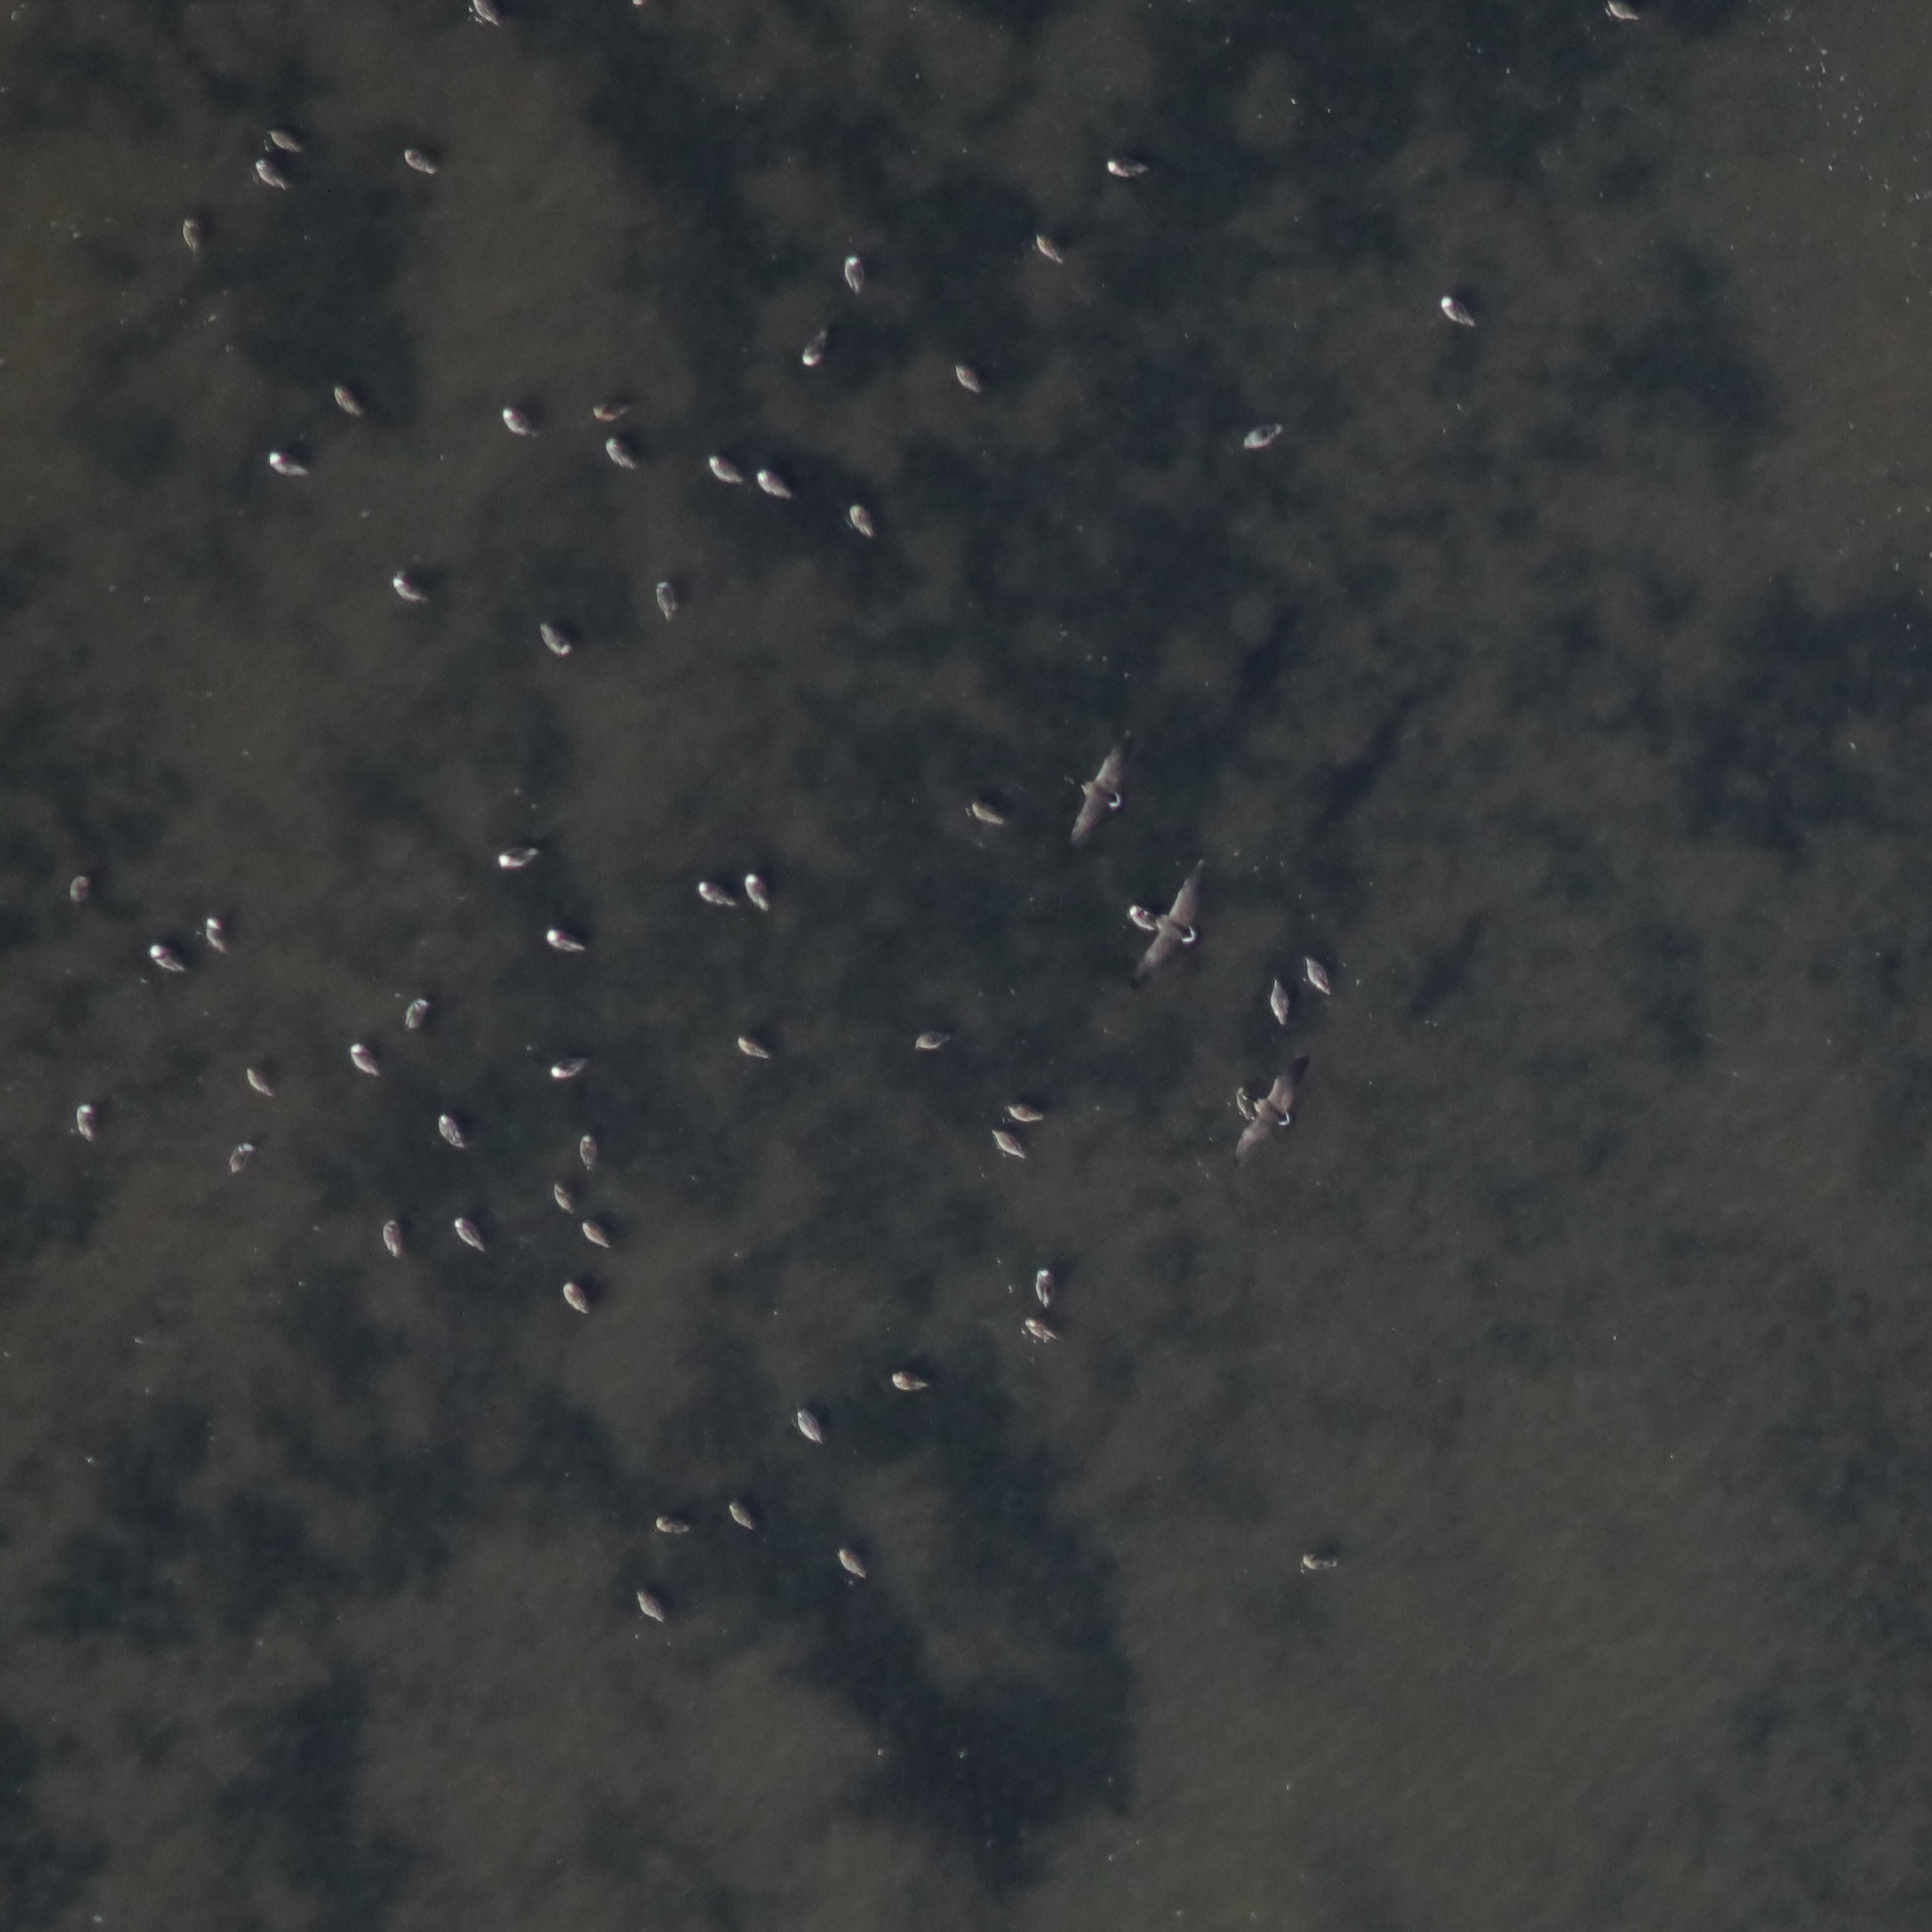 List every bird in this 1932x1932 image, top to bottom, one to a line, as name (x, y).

other bird (1621, 8)
other bird (489, 10)
other bird (289, 145)
other bird (425, 160)
other bird (1126, 169)
other bird (267, 173)
other bird (196, 238)
other bird (1049, 243)
other bird (849, 270)
other bird (1457, 311)
other bird (818, 353)
other bird (968, 371)
other bird (347, 394)
other bird (608, 410)
other bird (519, 423)
other bird (1262, 435)
other bird (621, 452)
other bird (290, 464)
other bird (728, 470)
other bird (766, 479)
other bird (862, 523)
other bird (407, 585)
other bird (664, 597)
other bird (554, 641)
Canada goose (1100, 792)
other bird (987, 812)
other bird (518, 855)
other bird (757, 888)
other bird (718, 893)
other bird (81, 894)
other bird (1145, 919)
Canada goose (1176, 926)
other bird (212, 934)
other bird (564, 938)
other bird (169, 962)
other bird (1316, 978)
other bird (1278, 1000)
other bird (416, 1012)
other bird (924, 1039)
other bird (755, 1048)
other bird (363, 1060)
other bird (564, 1065)
other bird (259, 1077)
other bird (1245, 1108)
Canada goose (1271, 1110)
other bird (1025, 1114)
other bird (83, 1123)
other bird (448, 1130)
other bird (1006, 1141)
other bird (587, 1152)
other bird (241, 1158)
other bird (563, 1195)
other bird (464, 1232)
other bird (593, 1233)
other bird (394, 1238)
other bird (1041, 1286)
other bird (574, 1296)
other bird (1041, 1330)
other bird (906, 1382)
other bird (809, 1426)
other bird (744, 1513)
other bird (675, 1524)
other bird (1317, 1559)
other bird (856, 1563)
other bird (650, 1605)